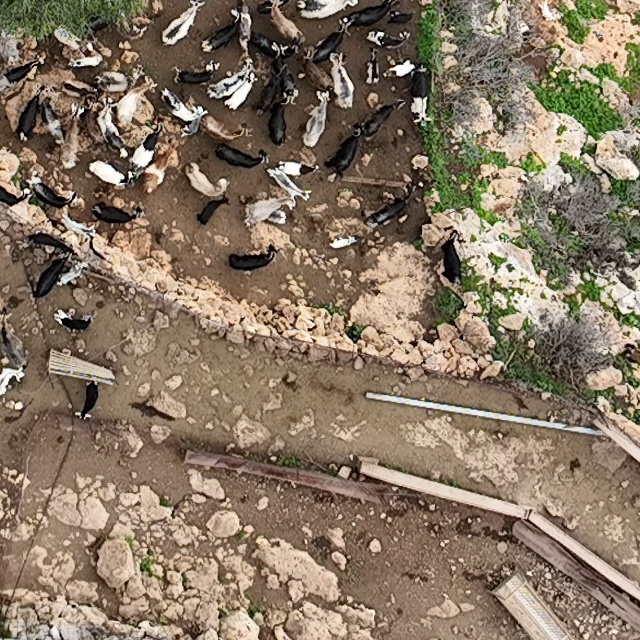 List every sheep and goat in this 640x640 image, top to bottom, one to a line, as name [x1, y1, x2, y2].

goat [159, 0, 205, 47]
goat [230, 0, 251, 49]
goat [257, 0, 298, 16]
goat [269, 0, 306, 44]
goat [299, 0, 358, 18]
goat [347, 0, 396, 27]
goat [202, 9, 244, 50]
goat [113, 10, 148, 41]
goat [387, 12, 415, 24]
goat [83, 16, 111, 33]
goat [313, 18, 352, 62]
goat [53, 27, 94, 52]
goat [246, 28, 300, 57]
goat [366, 30, 410, 49]
goat [270, 42, 299, 99]
goat [366, 47, 380, 84]
goat [304, 48, 334, 92]
goat [329, 52, 354, 108]
goat [67, 54, 101, 68]
goat [205, 58, 251, 99]
goat [382, 60, 414, 78]
goat [0, 61, 40, 93]
goat [173, 61, 219, 86]
goat [255, 61, 279, 115]
goat [95, 64, 144, 91]
goat [412, 64, 433, 123]
goat [225, 72, 255, 111]
goat [117, 75, 158, 128]
goat [60, 80, 98, 100]
goat [15, 85, 44, 146]
goat [160, 86, 210, 121]
goat [268, 90, 294, 147]
goat [301, 90, 330, 149]
goat [42, 94, 65, 143]
goat [99, 97, 129, 157]
goat [85, 98, 105, 144]
goat [363, 99, 405, 139]
goat [60, 104, 83, 170]
goat [179, 106, 203, 137]
goat [199, 115, 253, 142]
goat [131, 118, 165, 167]
goat [324, 123, 365, 172]
goat [216, 143, 270, 169]
goat [138, 144, 177, 195]
goat [88, 159, 134, 185]
goat [279, 161, 319, 177]
goat [184, 162, 229, 196]
goat [265, 168, 312, 202]
goat [31, 171, 77, 210]
goat [0, 177, 30, 206]
goat [365, 184, 411, 228]
goat [198, 193, 230, 226]
goat [244, 197, 295, 230]
goat [91, 201, 143, 225]
goat [61, 212, 97, 238]
goat [440, 227, 463, 284]
goat [27, 231, 74, 253]
goat [328, 237, 358, 249]
goat [229, 243, 281, 271]
goat [32, 251, 73, 297]
goat [57, 261, 89, 287]
goat [0, 306, 27, 368]
goat [54, 311, 94, 329]
goat [0, 366, 25, 401]
goat [74, 381, 97, 421]